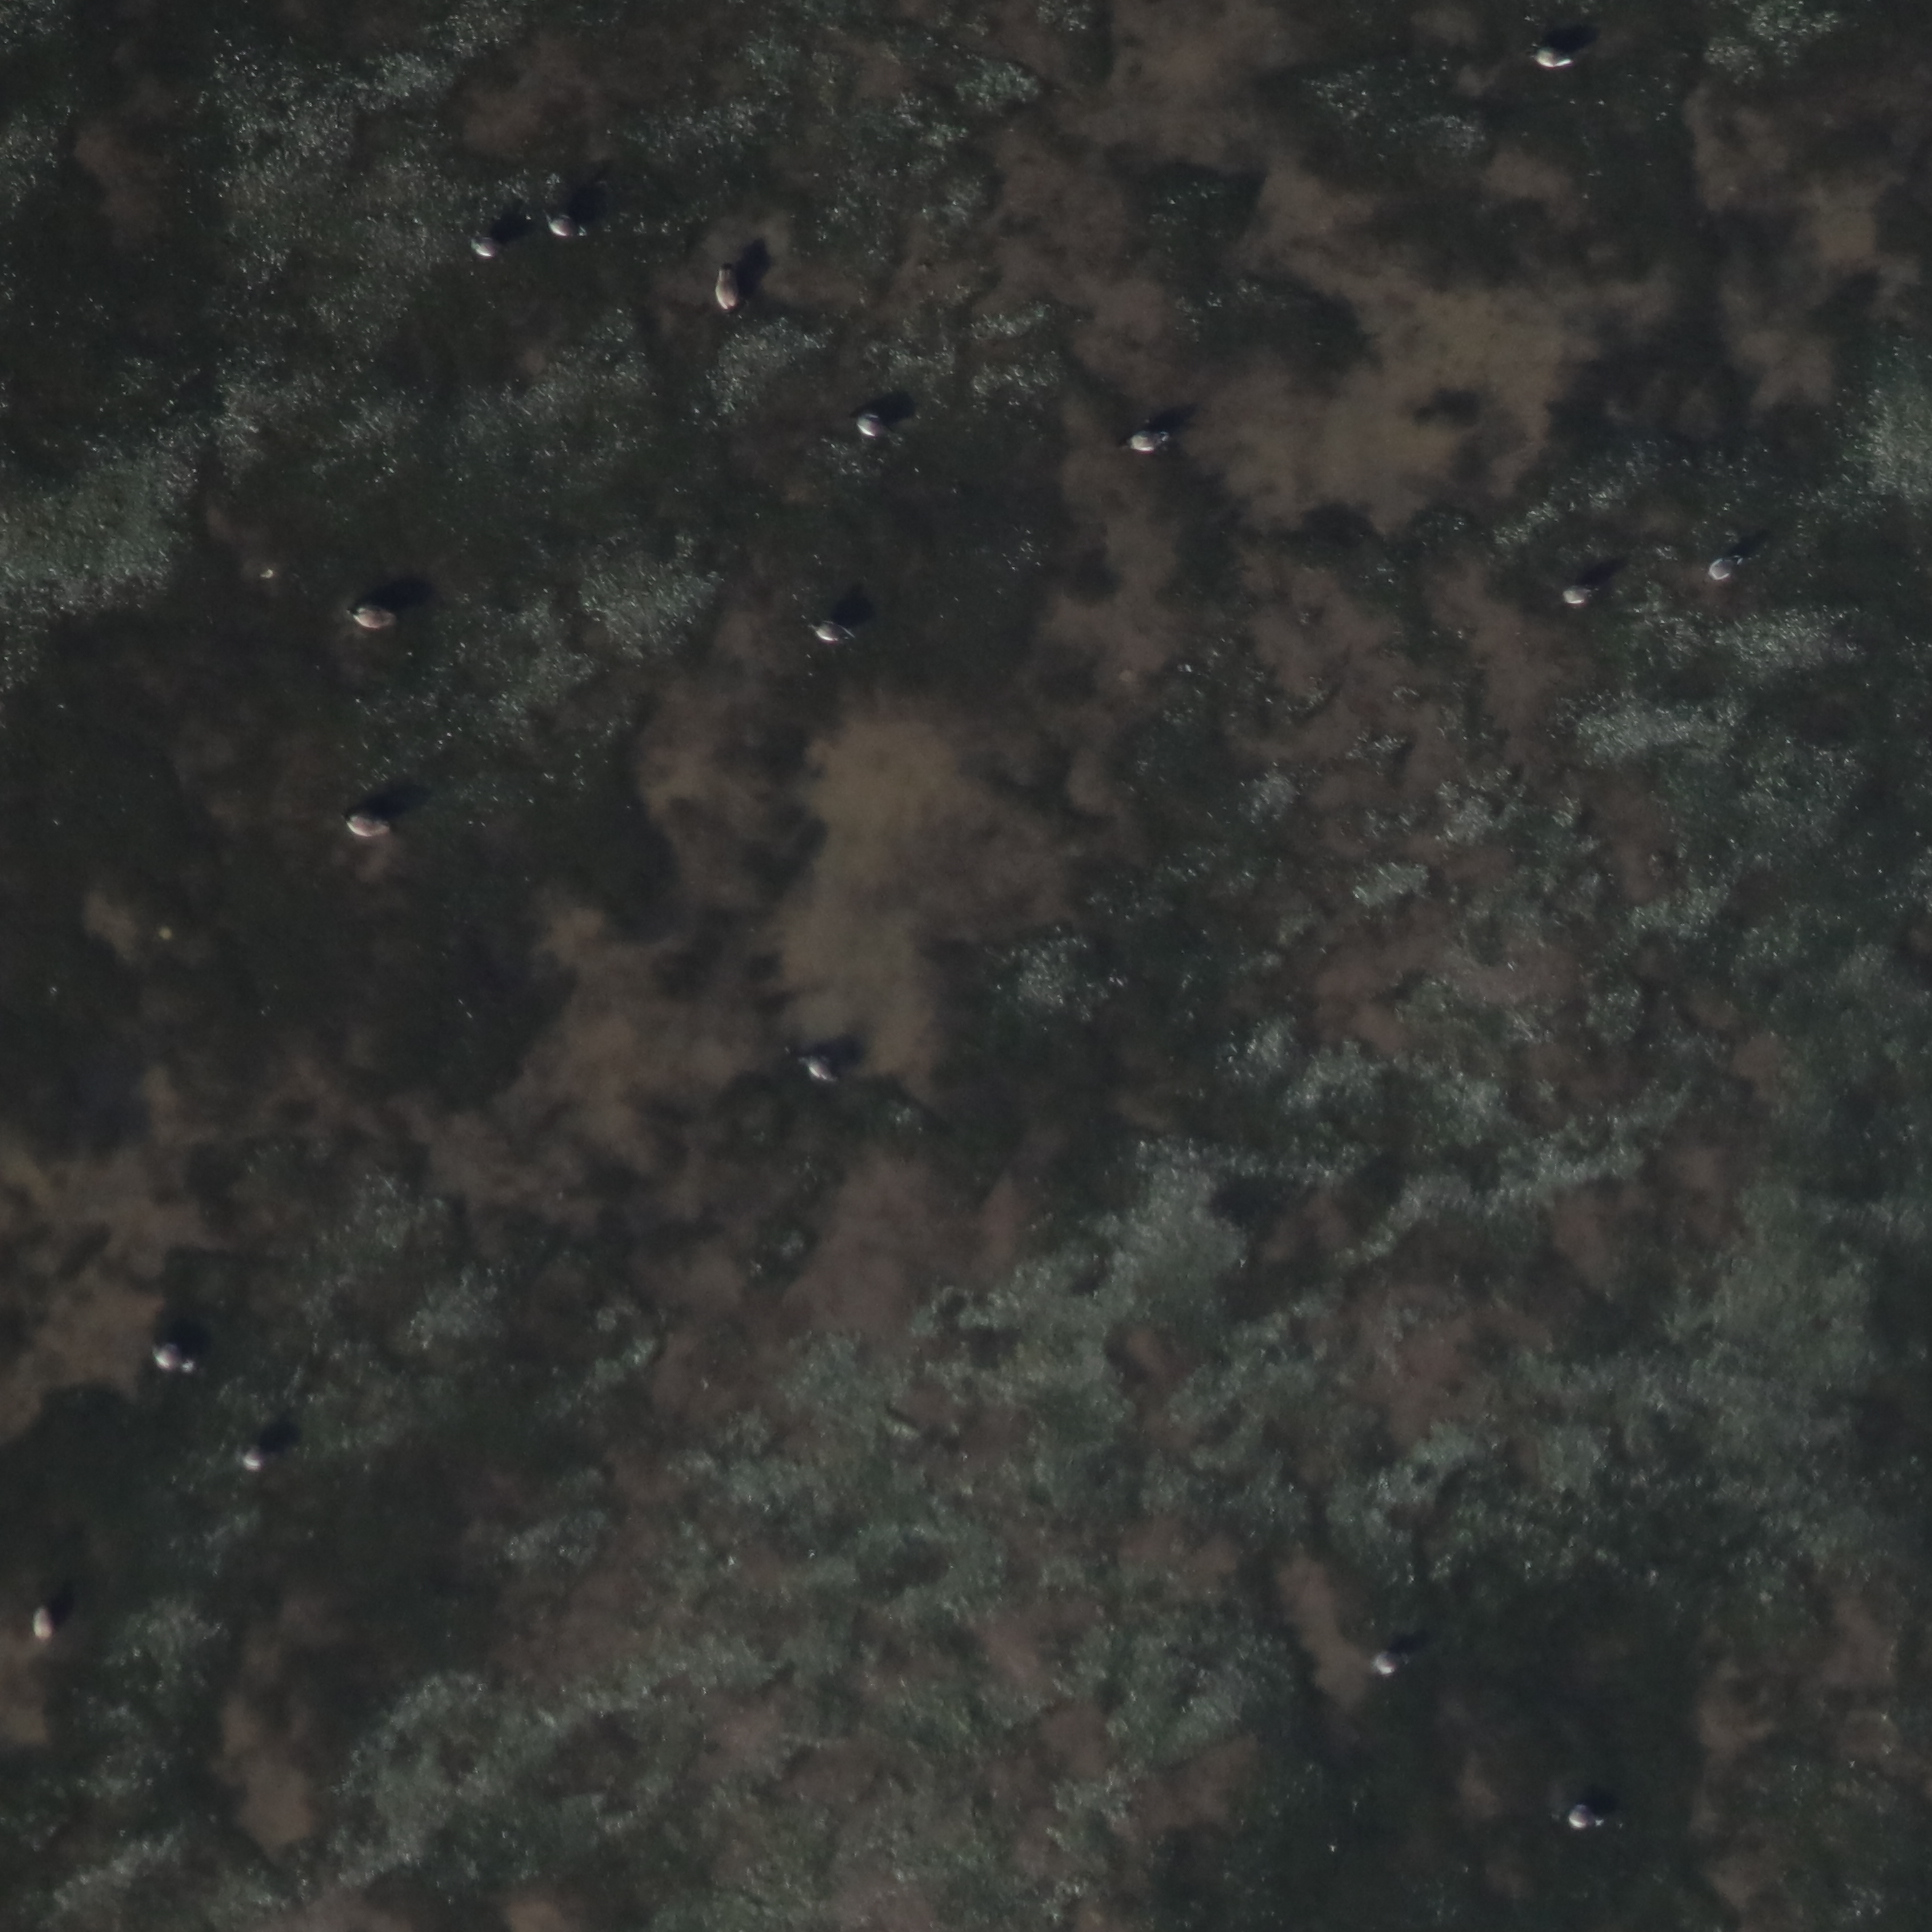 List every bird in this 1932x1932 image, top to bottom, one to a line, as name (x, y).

brant (1554, 59)
brant (565, 222)
brant (487, 246)
Canada goose (728, 290)
brant (873, 425)
brant (1147, 439)
brant (1723, 568)
brant (1574, 593)
Canada goose (373, 615)
brant (832, 631)
Canada goose (368, 825)
brant (820, 1068)
brant (171, 1356)
brant (254, 1456)
Canada goose (42, 1623)
brant (1386, 1663)
brant (1580, 1817)